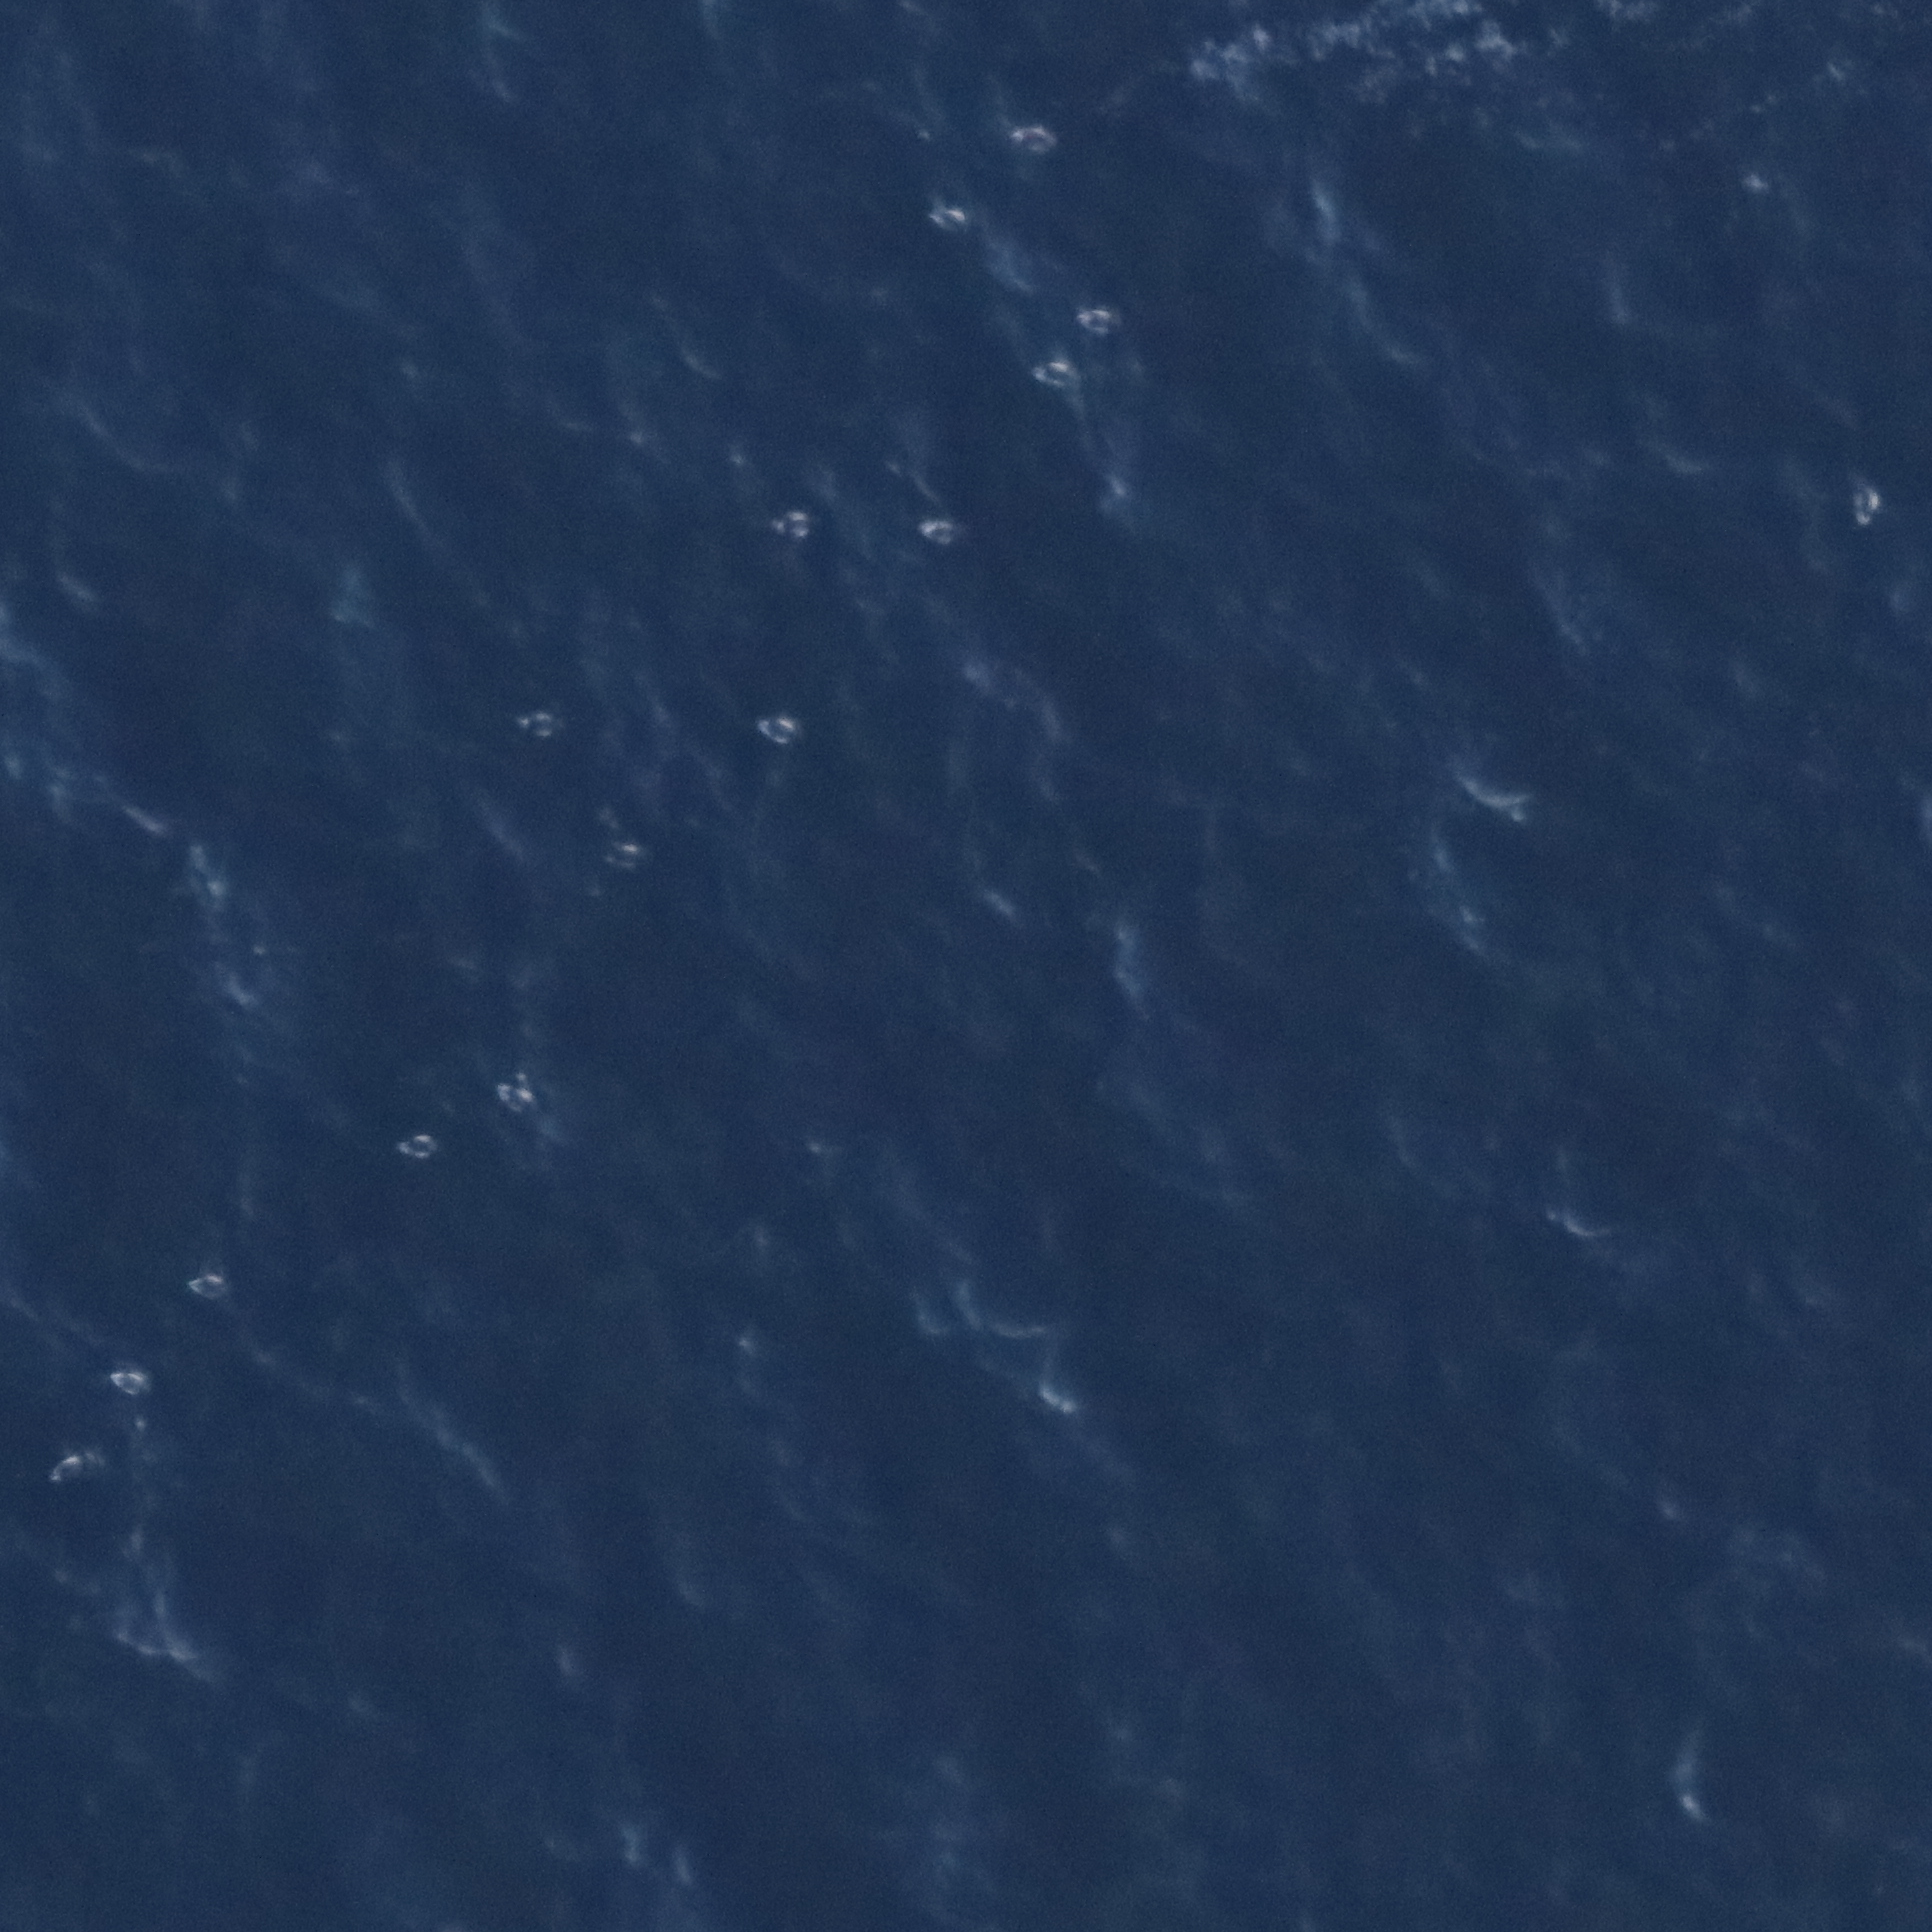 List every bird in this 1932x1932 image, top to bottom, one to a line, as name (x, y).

brant (1037, 143)
brant (953, 220)
brant (1099, 321)
brant (1054, 374)
brant (1866, 504)
brant (794, 525)
brant (940, 533)
brant (541, 725)
brant (777, 731)
brant (516, 1097)
brant (419, 1144)
brant (215, 1287)
brant (132, 1379)
brant (71, 1469)